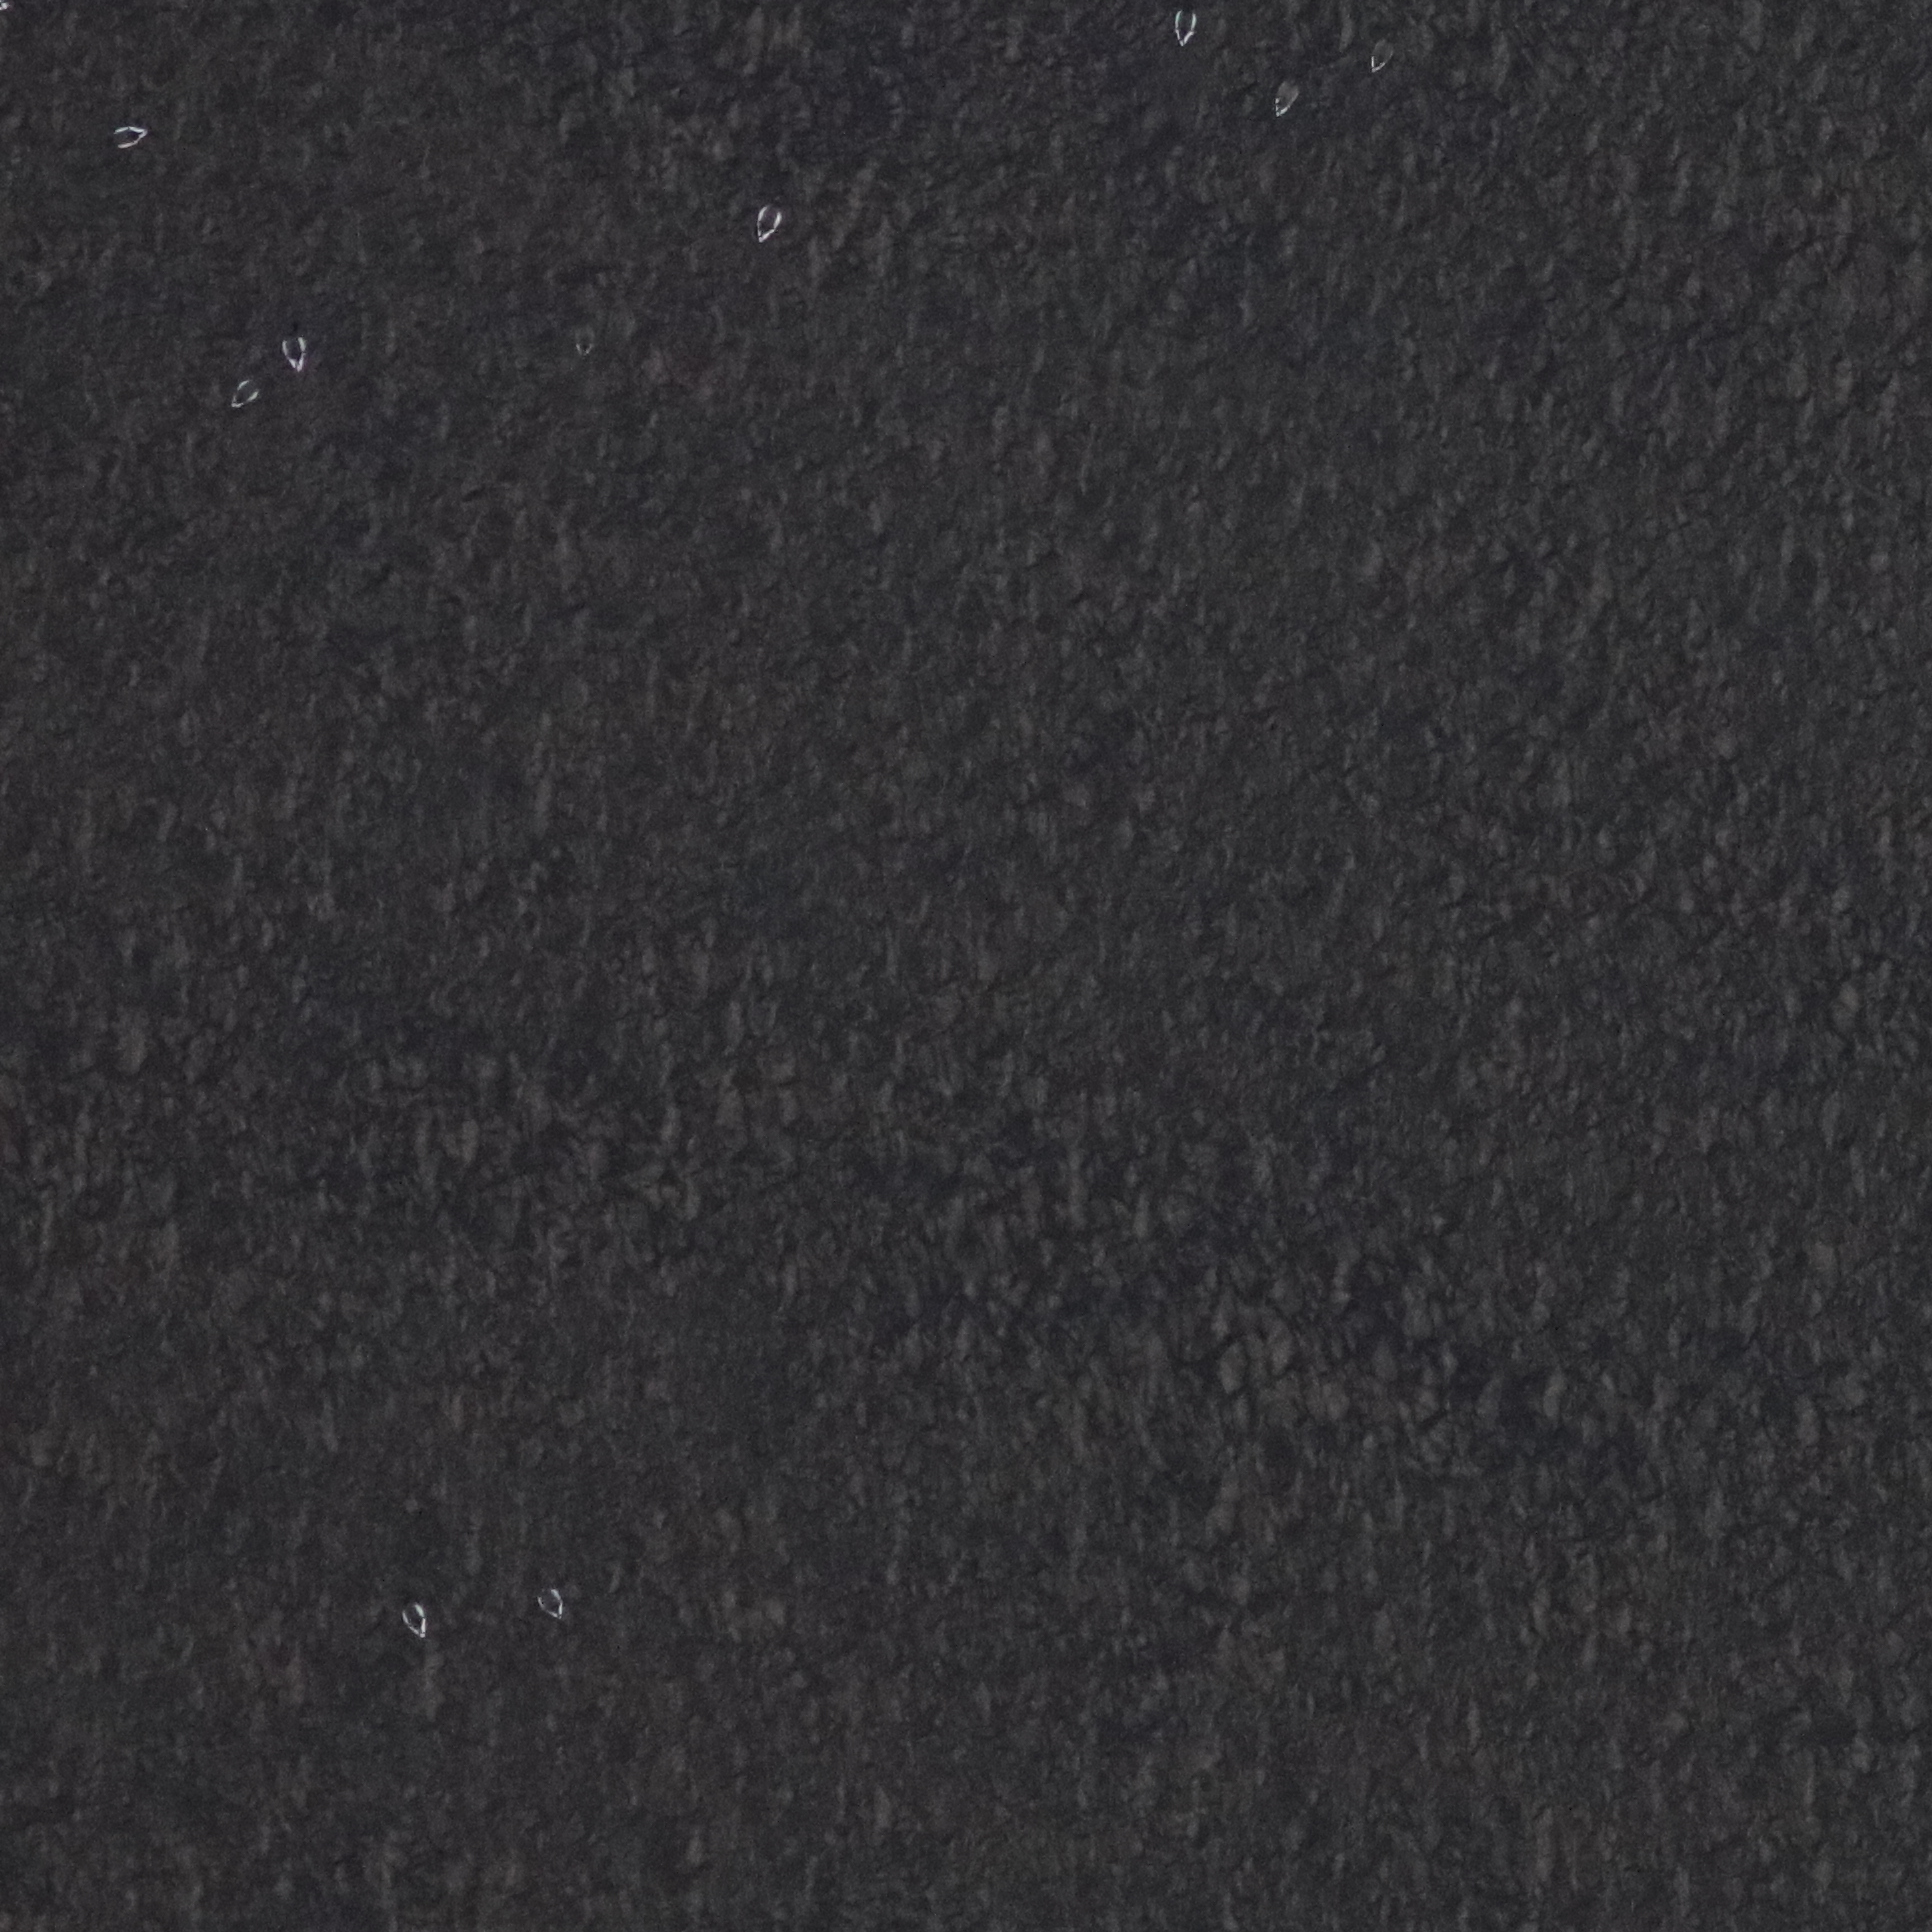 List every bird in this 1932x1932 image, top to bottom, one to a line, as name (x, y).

brant (1183, 22)
brant (1380, 56)
brant (1287, 92)
brant (128, 137)
brant (770, 220)
brant (584, 337)
brant (297, 348)
brant (245, 390)
brant (552, 1602)
brant (414, 1617)